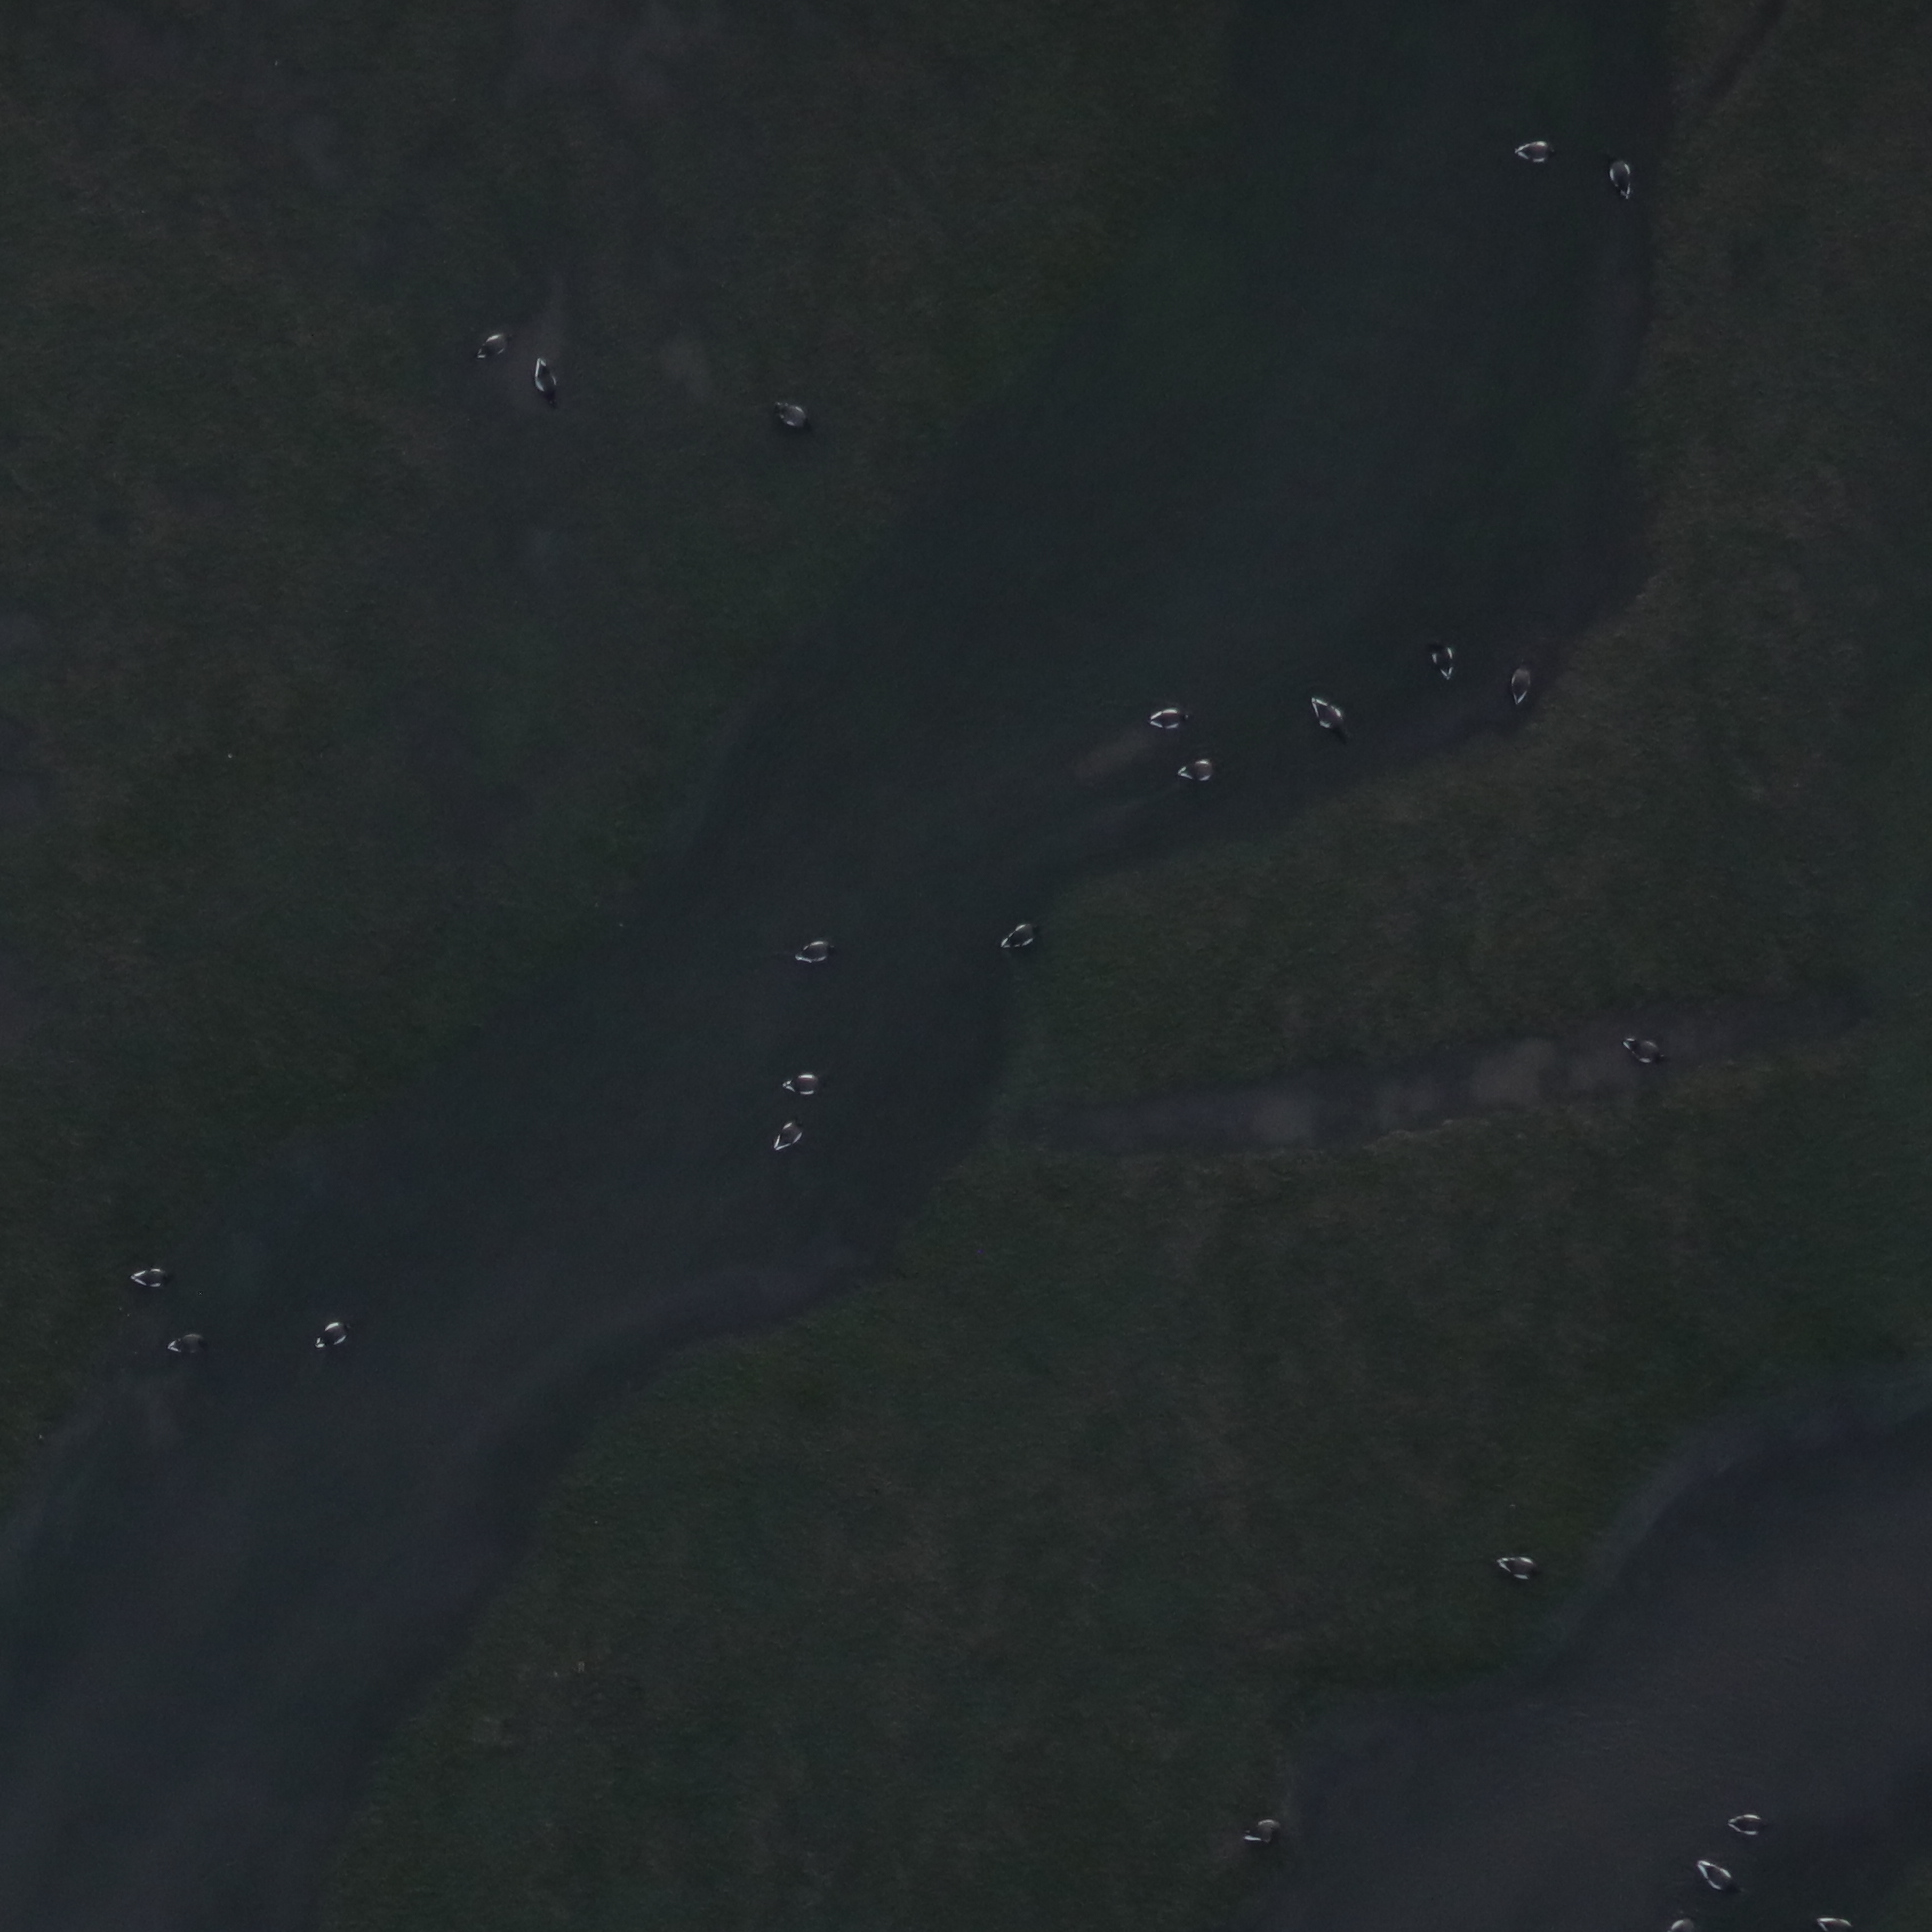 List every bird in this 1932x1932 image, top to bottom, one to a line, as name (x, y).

brant (1535, 153)
brant (1620, 179)
brant (493, 343)
brant (547, 381)
brant (796, 417)
brant (1442, 660)
brant (1523, 684)
brant (1327, 716)
brant (1168, 720)
brant (1196, 773)
brant (1020, 938)
brant (814, 952)
brant (1645, 1052)
brant (806, 1084)
brant (788, 1136)
brant (151, 1279)
brant (334, 1333)
brant (189, 1343)
brant (1521, 1569)
brant (1745, 1820)
brant (1264, 1831)
brant (1716, 1877)
brant (1835, 1928)